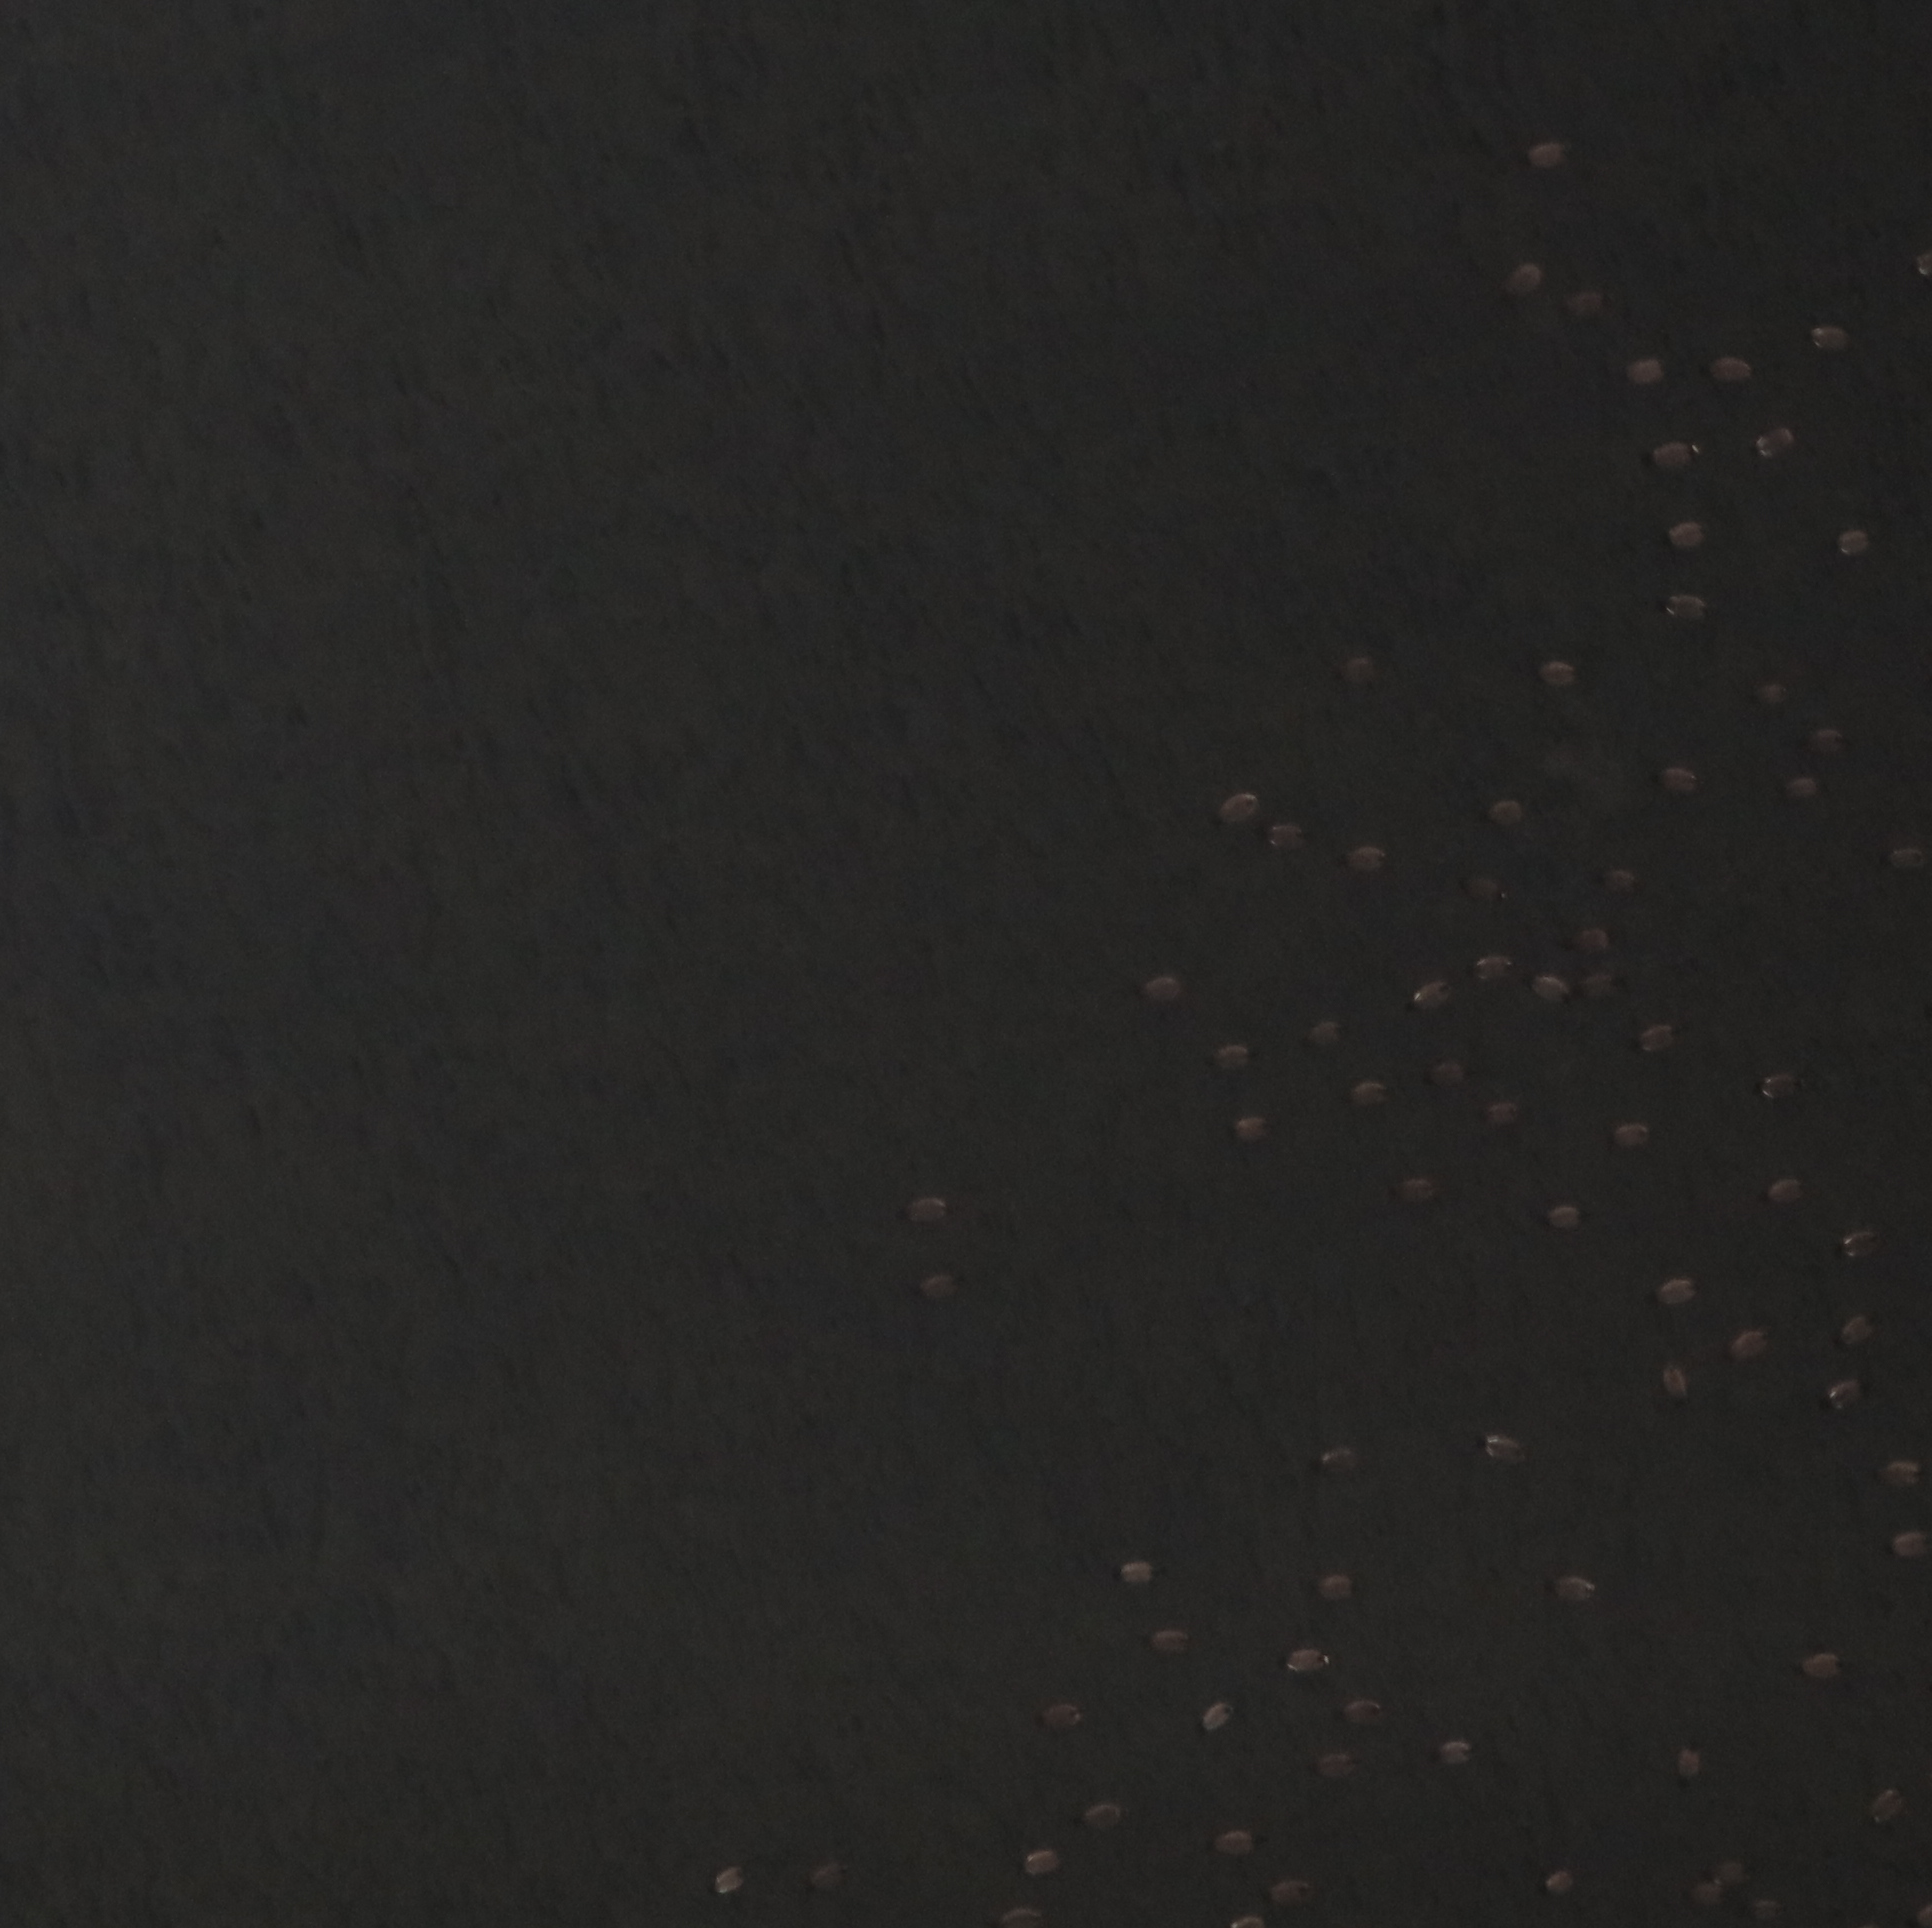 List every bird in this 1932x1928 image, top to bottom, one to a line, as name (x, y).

Canada goose (1551, 150)
Canada goose (1535, 288)
Canada goose (1579, 302)
Canada goose (1820, 333)
Canada goose (1733, 370)
Canada goose (1657, 371)
Canada goose (1775, 442)
Canada goose (1675, 456)
Canada goose (1688, 535)
Canada goose (1857, 536)
Canada goose (1687, 606)
Canada goose (1355, 664)
Canada goose (1555, 672)
Canada goose (1776, 697)
Canada goose (1824, 739)
Canada goose (1675, 781)
Canada goose (1797, 786)
Canada goose (1238, 805)
Canada goose (1508, 810)
Canada goose (1286, 831)
Canada goose (1912, 858)
Canada goose (1366, 862)
Canada goose (1617, 875)
Canada goose (1488, 887)
Canada goose (1592, 941)
Canada goose (1492, 971)
Canada goose (1608, 983)
Canada goose (1549, 984)
Canada goose (1155, 992)
Canada goose (1422, 993)
Canada goose (1334, 1032)
Canada goose (1657, 1036)
Canada goose (1228, 1049)
Canada goose (1445, 1068)
Canada goose (1789, 1080)
Canada goose (1369, 1084)
Canada goose (1492, 1110)
Canada goose (1252, 1124)
Canada goose (1628, 1138)
Canada goose (1420, 1177)
Canada goose (1782, 1184)
Canada goose (1563, 1209)
Canada goose (928, 1210)
Canada goose (1861, 1236)
Canada goose (938, 1283)
Canada goose (1678, 1286)
Canada goose (1857, 1328)
Canada goose (1754, 1345)
Canada goose (1674, 1373)
Canada goose (1851, 1395)
Canada goose (1495, 1444)
Canada goose (1329, 1457)
Canada goose (1899, 1468)
Canada goose (1910, 1542)
Canada goose (1138, 1563)
Canada goose (1340, 1582)
Canada goose (1564, 1587)
Canada goose (1167, 1644)
Canada goose (1306, 1658)
Canada goose (1822, 1665)
Canada goose (1062, 1709)
Canada goose (1362, 1710)
Canada goose (1217, 1716)
Canada goose (1452, 1749)
Canada goose (1695, 1755)
Canada goose (1330, 1765)
Canada goose (1883, 1806)
Canada goose (1102, 1813)
Canada goose (1231, 1839)
Canada goose (1041, 1861)
Canada goose (825, 1869)
Canada goose (1739, 1871)
Canada goose (1560, 1879)
Canada goose (730, 1885)
Canada goose (1300, 1893)
Canada goose (1715, 1900)
Canada goose (1768, 1900)